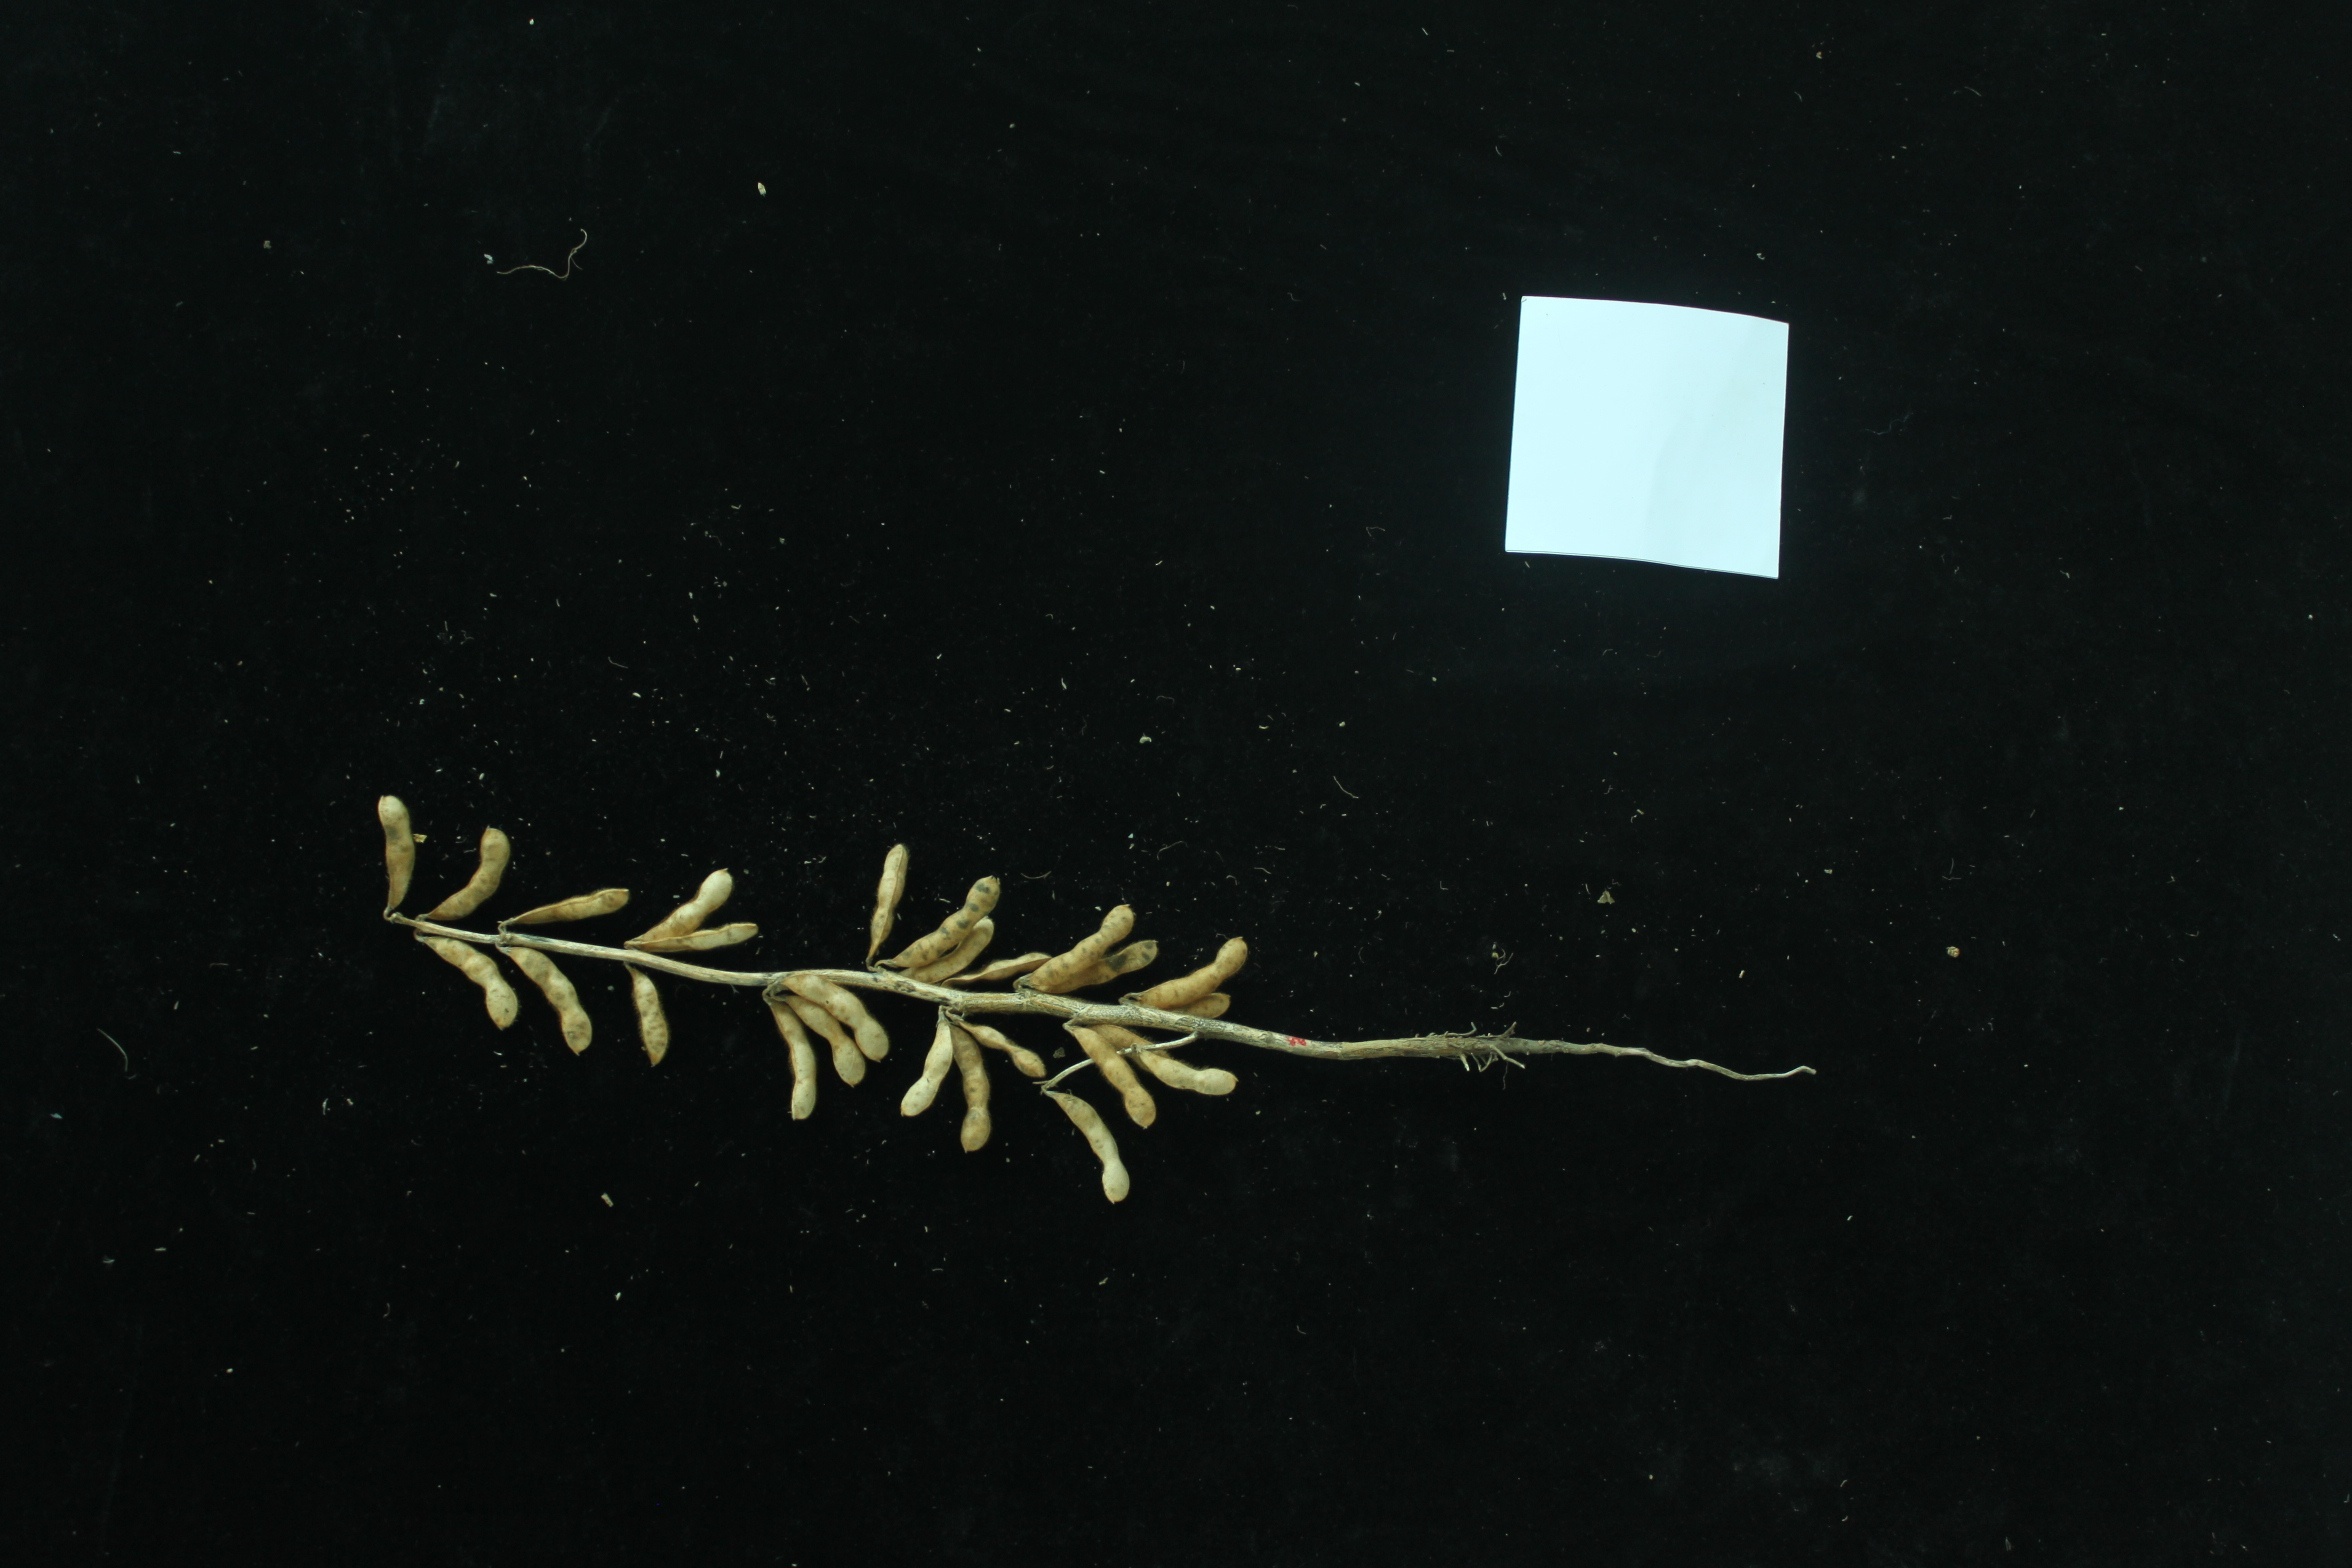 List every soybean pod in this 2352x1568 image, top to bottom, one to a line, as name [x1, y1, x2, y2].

soybean pod [377, 796, 413, 909]
soybean pod [426, 828, 510, 918]
soybean pod [869, 843, 907, 956]
soybean pod [626, 870, 733, 949]
soybean pod [884, 876, 999, 966]
soybean pod [505, 889, 628, 923]
soybean pod [1015, 906, 1133, 991]
soybean pod [898, 914, 994, 984]
soybean pod [628, 923, 757, 953]
soybean pod [416, 936, 518, 1029]
soybean pod [1139, 936, 1246, 1009]
soybean pod [1020, 940, 1156, 995]
soybean pod [500, 947, 592, 1054]
soybean pod [947, 953, 1055, 983]
soybean pod [630, 972, 668, 1068]
soybean pod [779, 976, 889, 1062]
soybean pod [1159, 993, 1230, 1019]
soybean pod [785, 998, 865, 1086]
soybean pod [770, 1005, 816, 1118]
soybean pod [900, 1019, 953, 1116]
soybean pod [957, 1024, 1045, 1077]
soybean pod [950, 1025, 989, 1151]
soybean pod [1089, 1025, 1167, 1068]
soybean pod [1063, 1026, 1156, 1128]
soybean pod [1140, 1051, 1238, 1094]
soybean pod [1050, 1093, 1128, 1205]